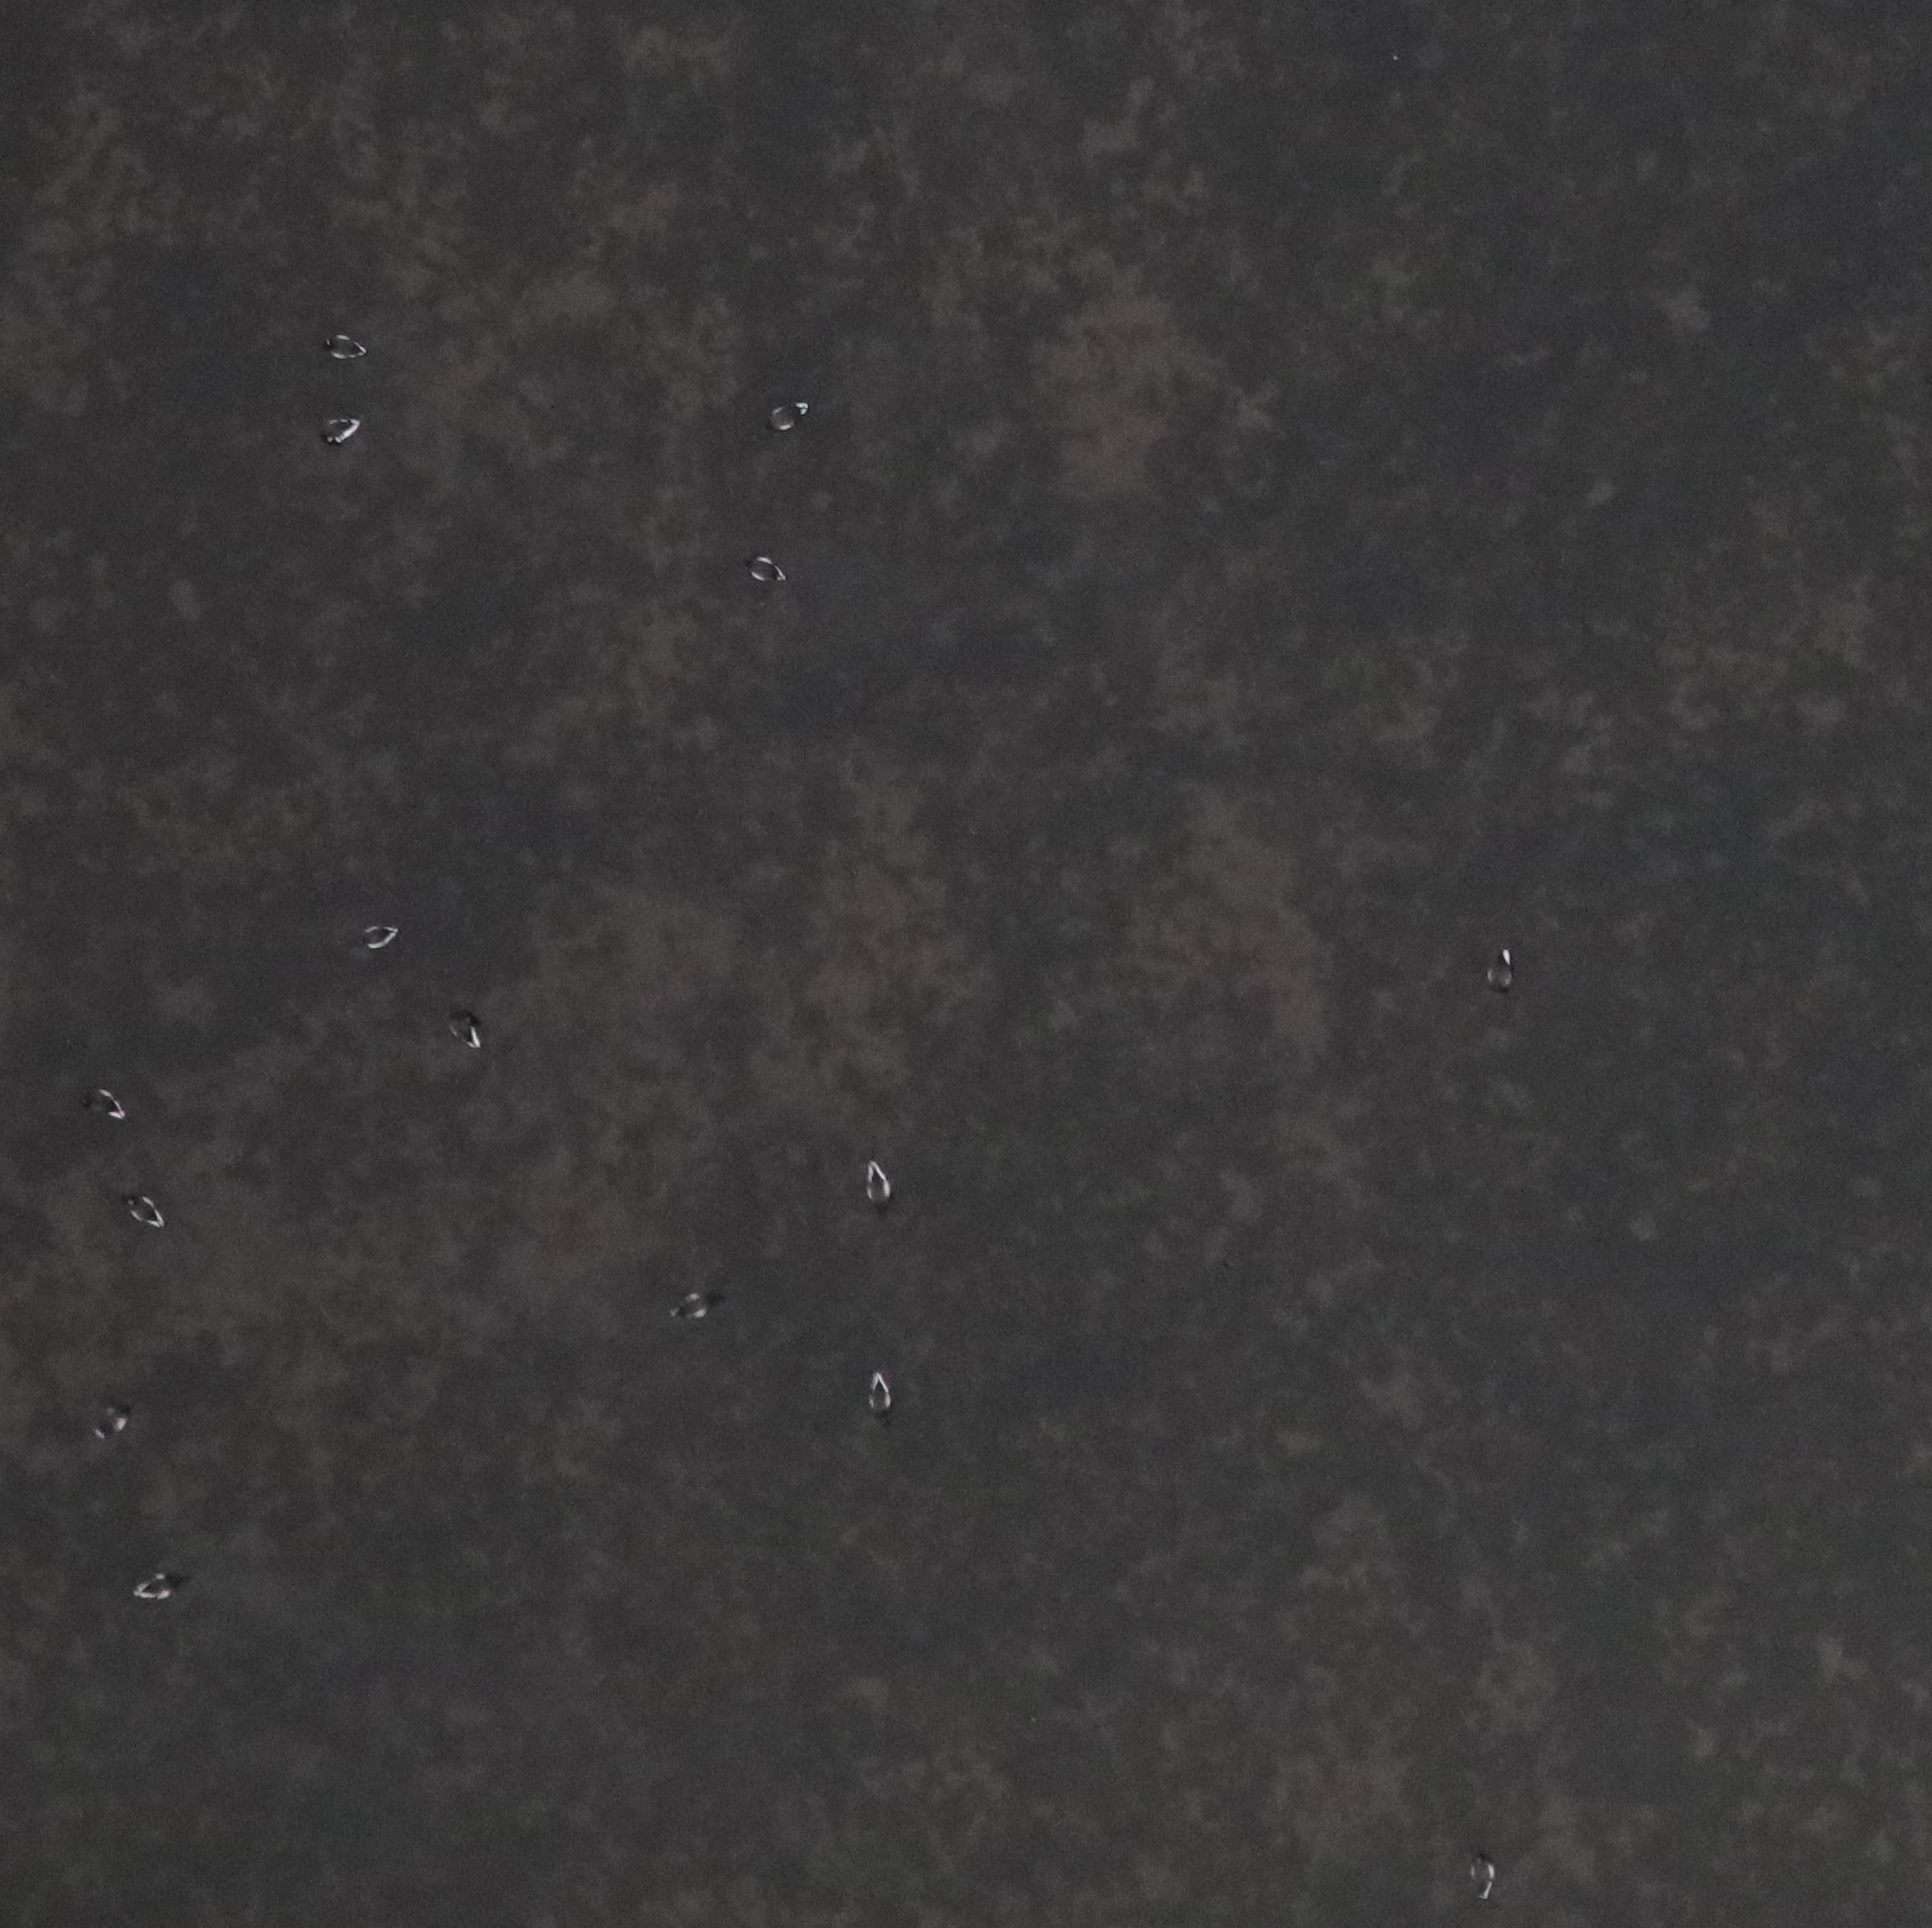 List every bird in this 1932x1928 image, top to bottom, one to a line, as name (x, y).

brant (343, 349)
brant (786, 418)
brant (339, 430)
brant (766, 570)
brant (378, 938)
brant (1502, 973)
brant (469, 1032)
brant (106, 1103)
brant (879, 1186)
brant (145, 1210)
brant (694, 1305)
brant (880, 1397)
brant (105, 1418)
brant (159, 1587)
brant (1481, 1875)